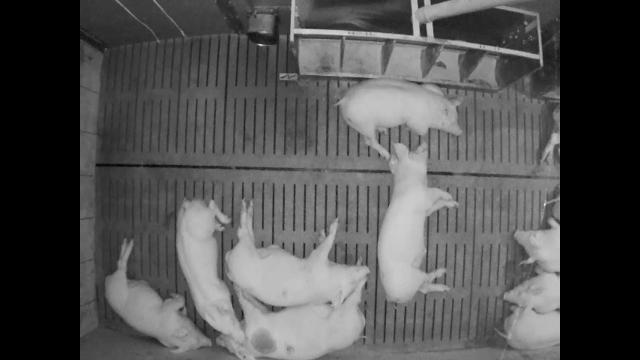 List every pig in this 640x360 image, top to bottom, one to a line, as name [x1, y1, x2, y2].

pig [330, 78, 463, 162]
pig [538, 106, 559, 168]
pig [375, 141, 461, 306]
pig [223, 197, 371, 309]
pig [174, 198, 246, 347]
pig [511, 216, 560, 274]
pig [102, 237, 212, 356]
pig [499, 265, 560, 315]
pig [216, 277, 368, 358]
pig [494, 304, 559, 351]